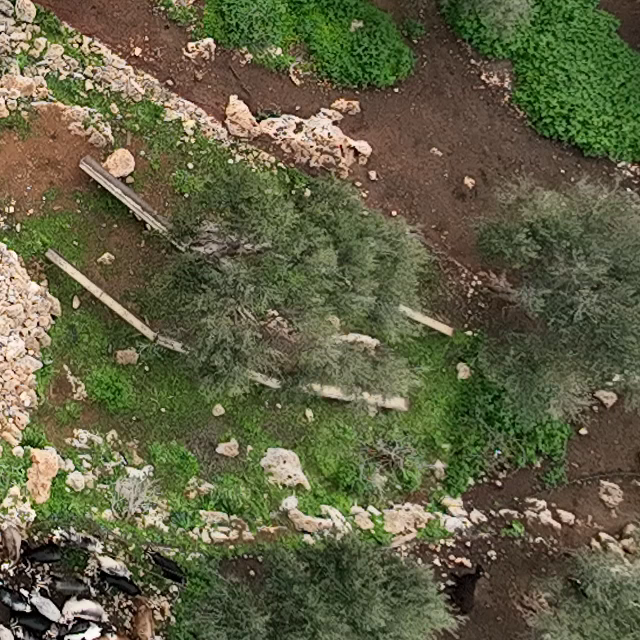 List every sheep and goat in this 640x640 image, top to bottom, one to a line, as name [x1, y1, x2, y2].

goat [1, 523, 20, 576]
goat [52, 528, 104, 553]
goat [20, 544, 62, 569]
goat [144, 547, 188, 584]
goat [97, 555, 134, 580]
goat [442, 562, 484, 616]
goat [98, 570, 143, 596]
goat [0, 574, 32, 613]
goat [36, 578, 93, 597]
goat [20, 588, 65, 624]
goat [134, 595, 155, 639]
goat [61, 598, 110, 621]
goat [9, 615, 52, 633]
goat [43, 620, 88, 639]
goat [65, 623, 115, 639]
goat [0, 624, 14, 639]
goat [15, 626, 41, 639]